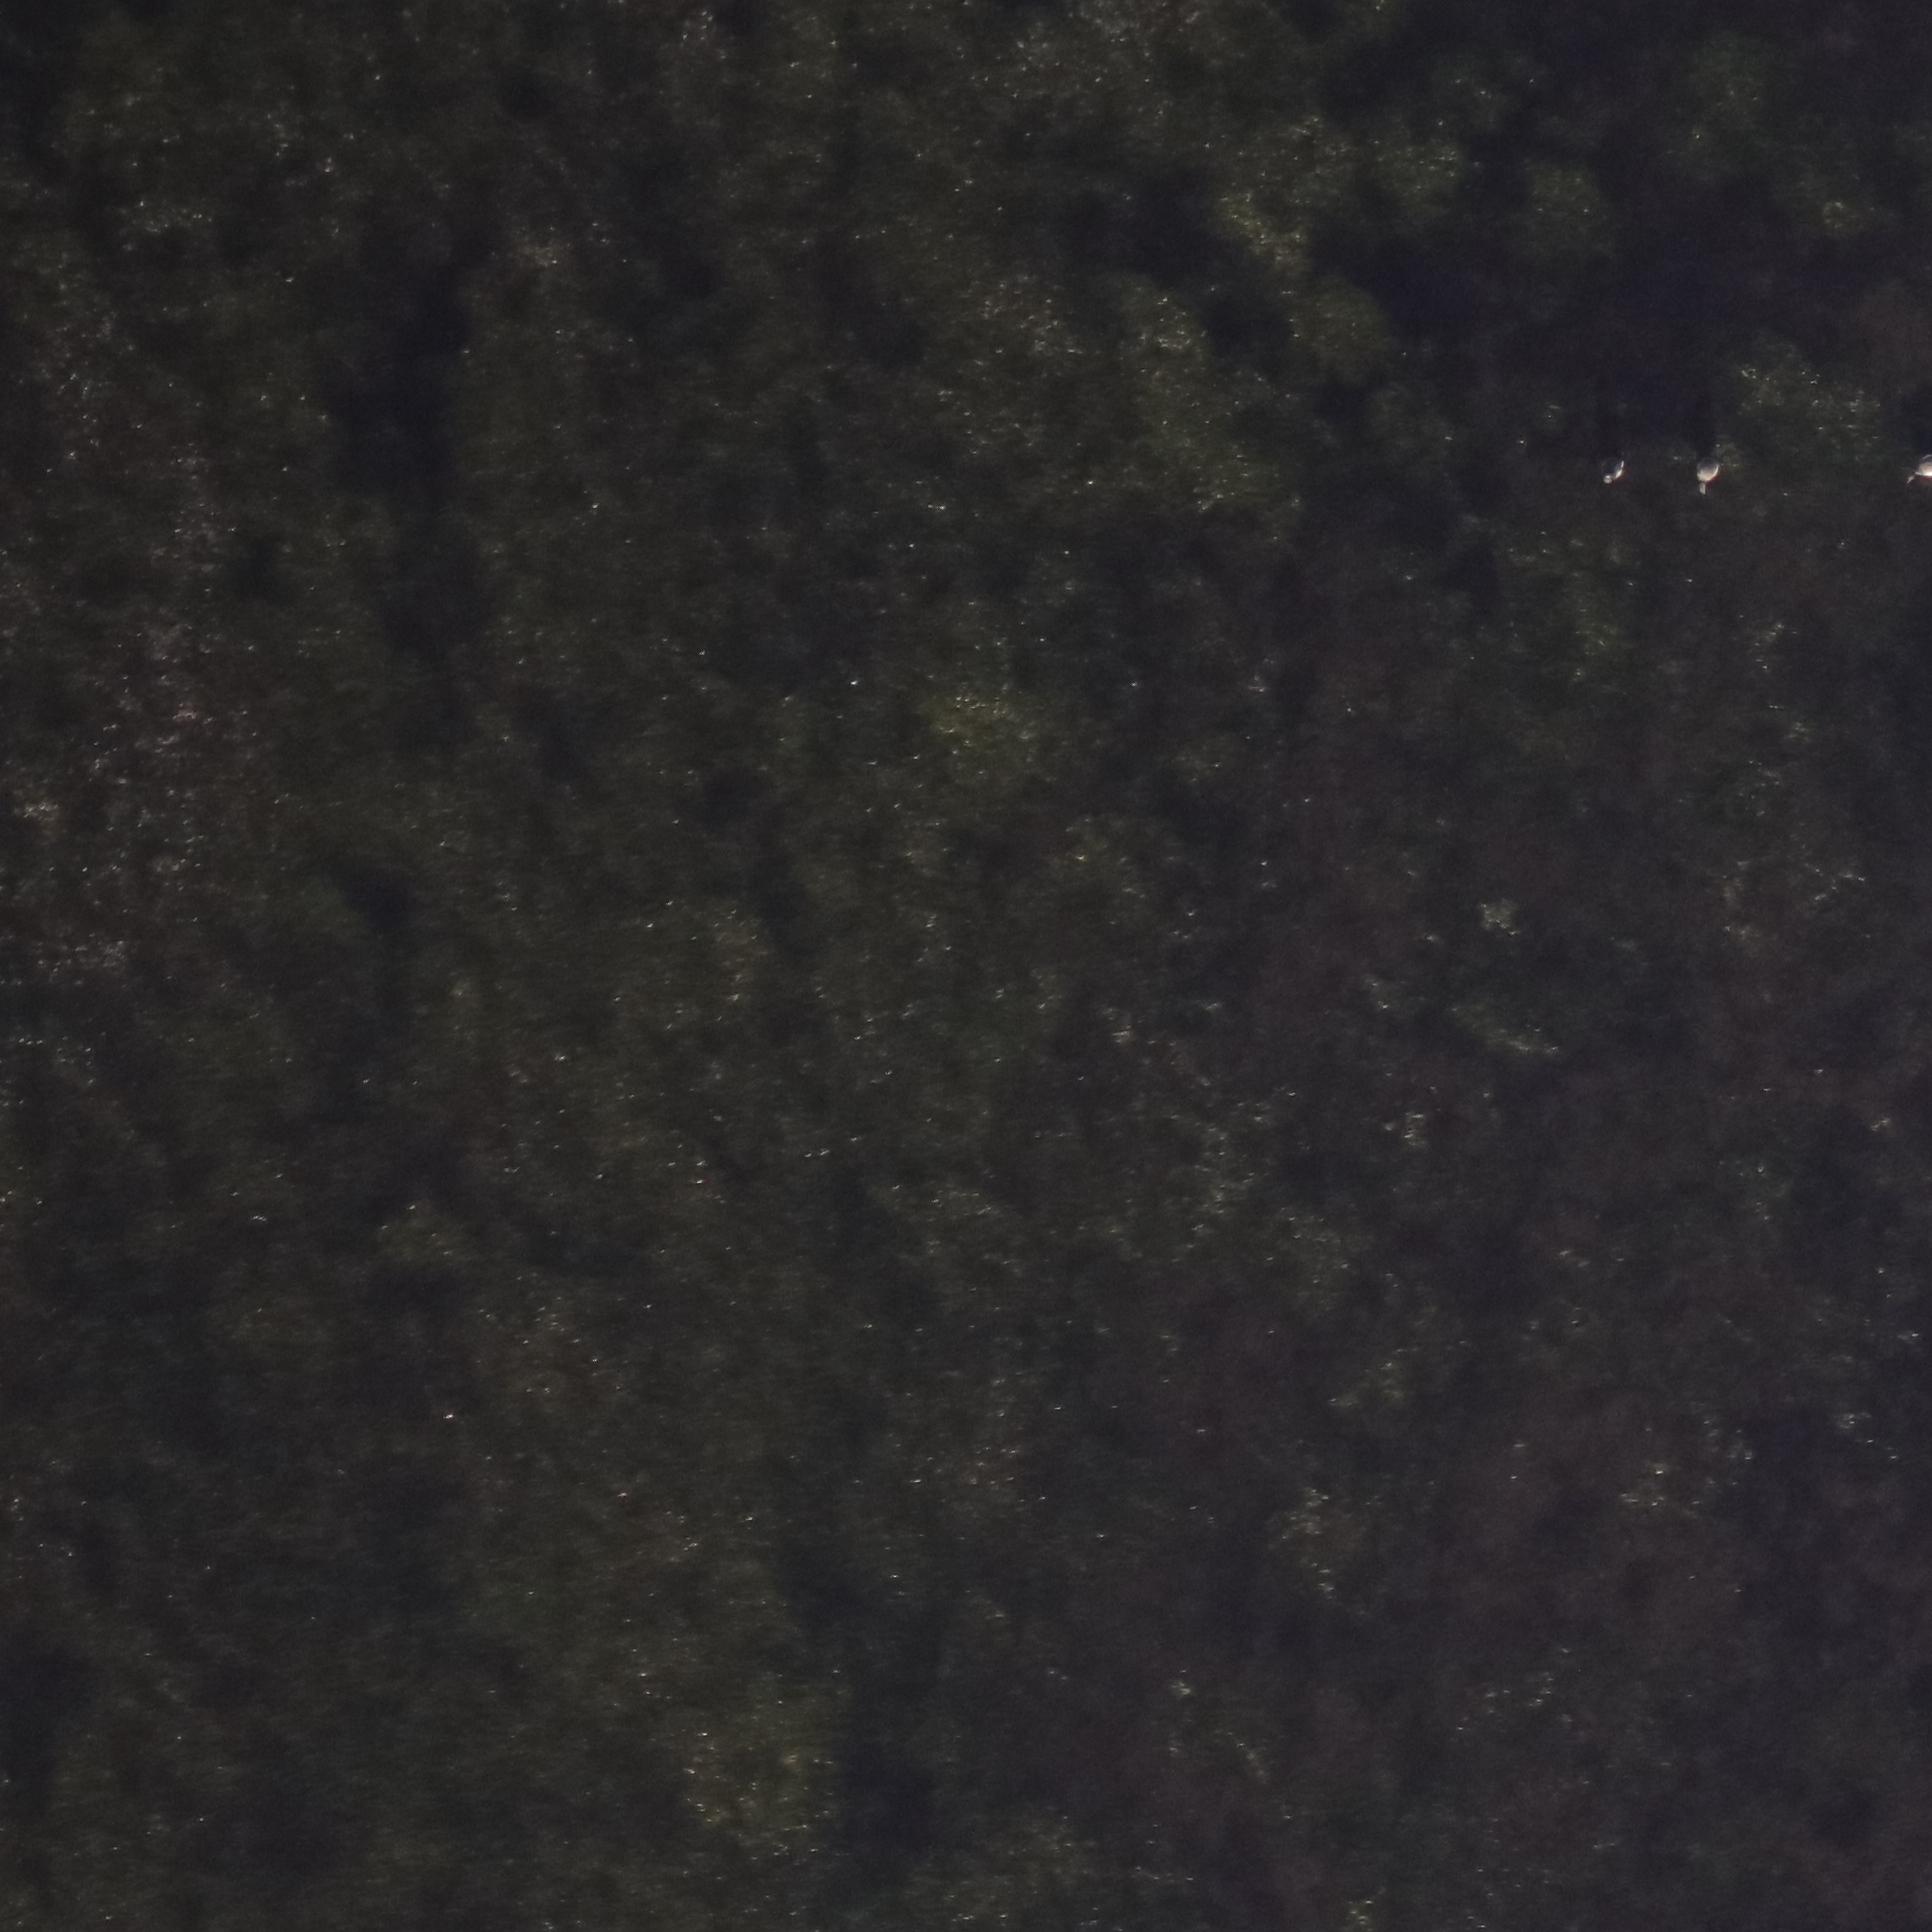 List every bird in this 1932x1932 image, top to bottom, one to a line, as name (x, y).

brant (1612, 471)
brant (1708, 471)